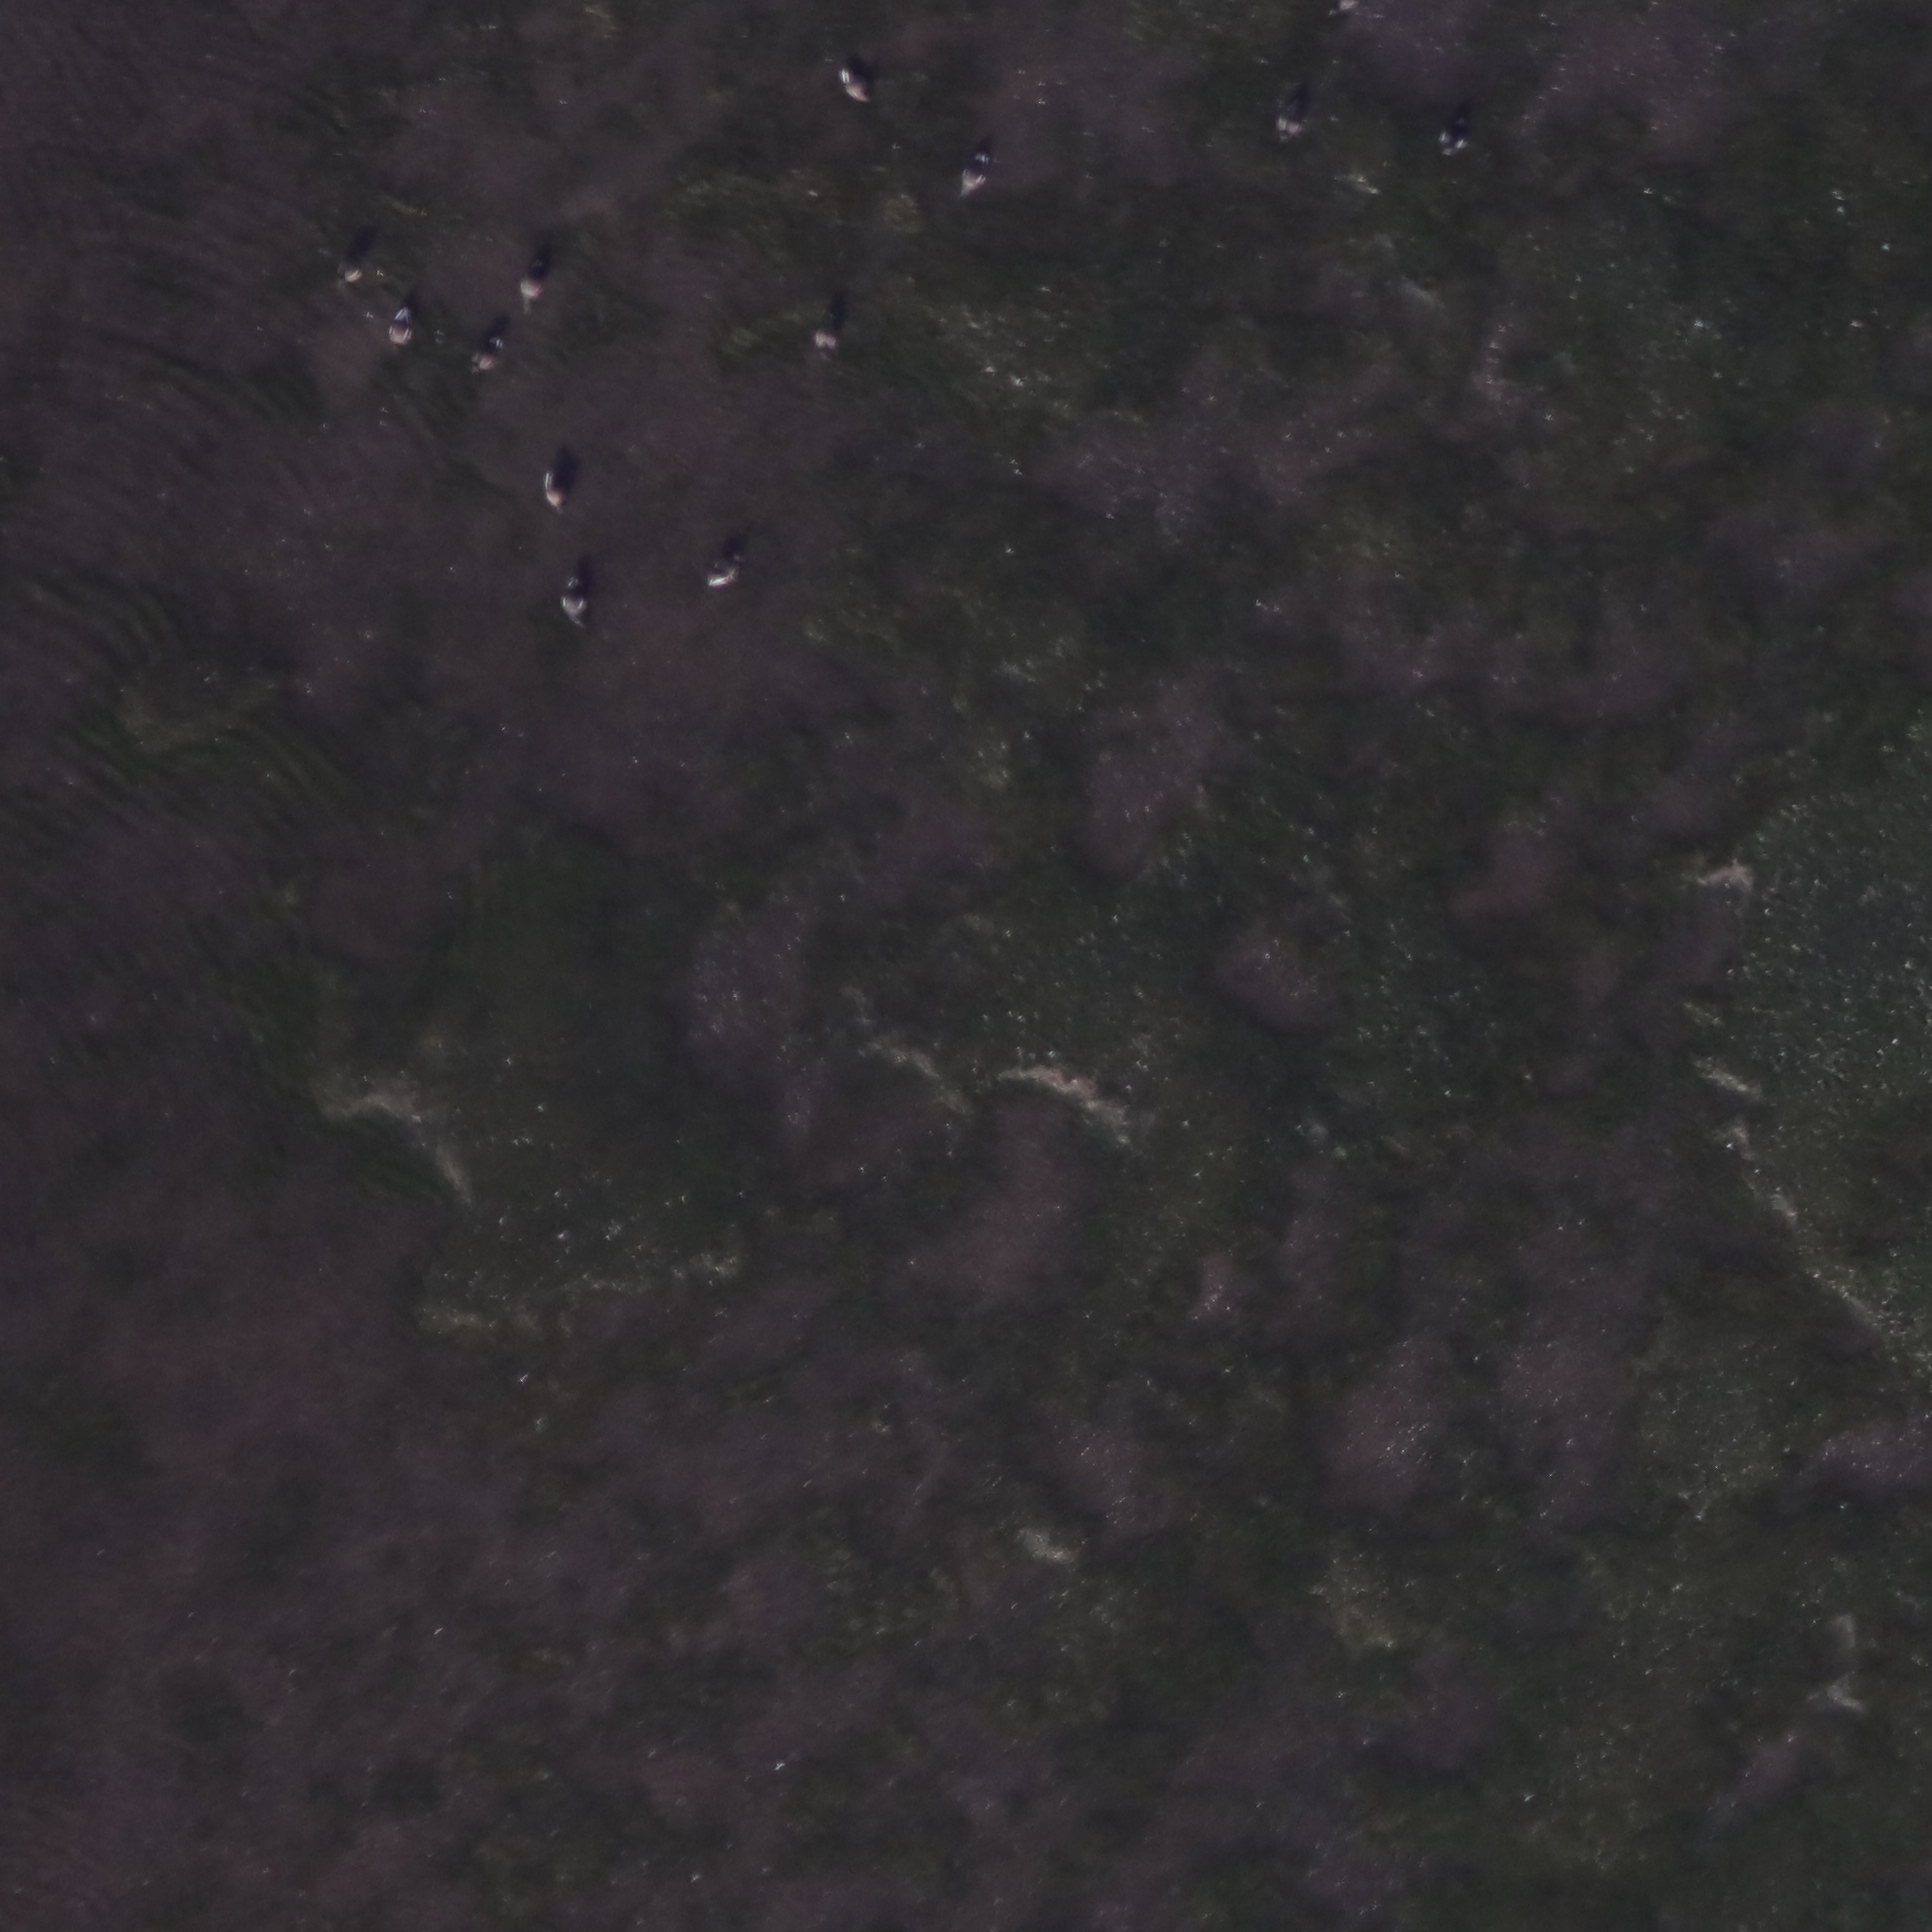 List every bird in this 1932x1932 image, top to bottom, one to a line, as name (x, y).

brant (853, 88)
brant (1288, 122)
brant (1447, 142)
brant (977, 172)
brant (349, 269)
brant (531, 285)
brant (400, 328)
brant (823, 340)
brant (487, 357)
brant (556, 490)
brant (728, 566)
brant (570, 604)